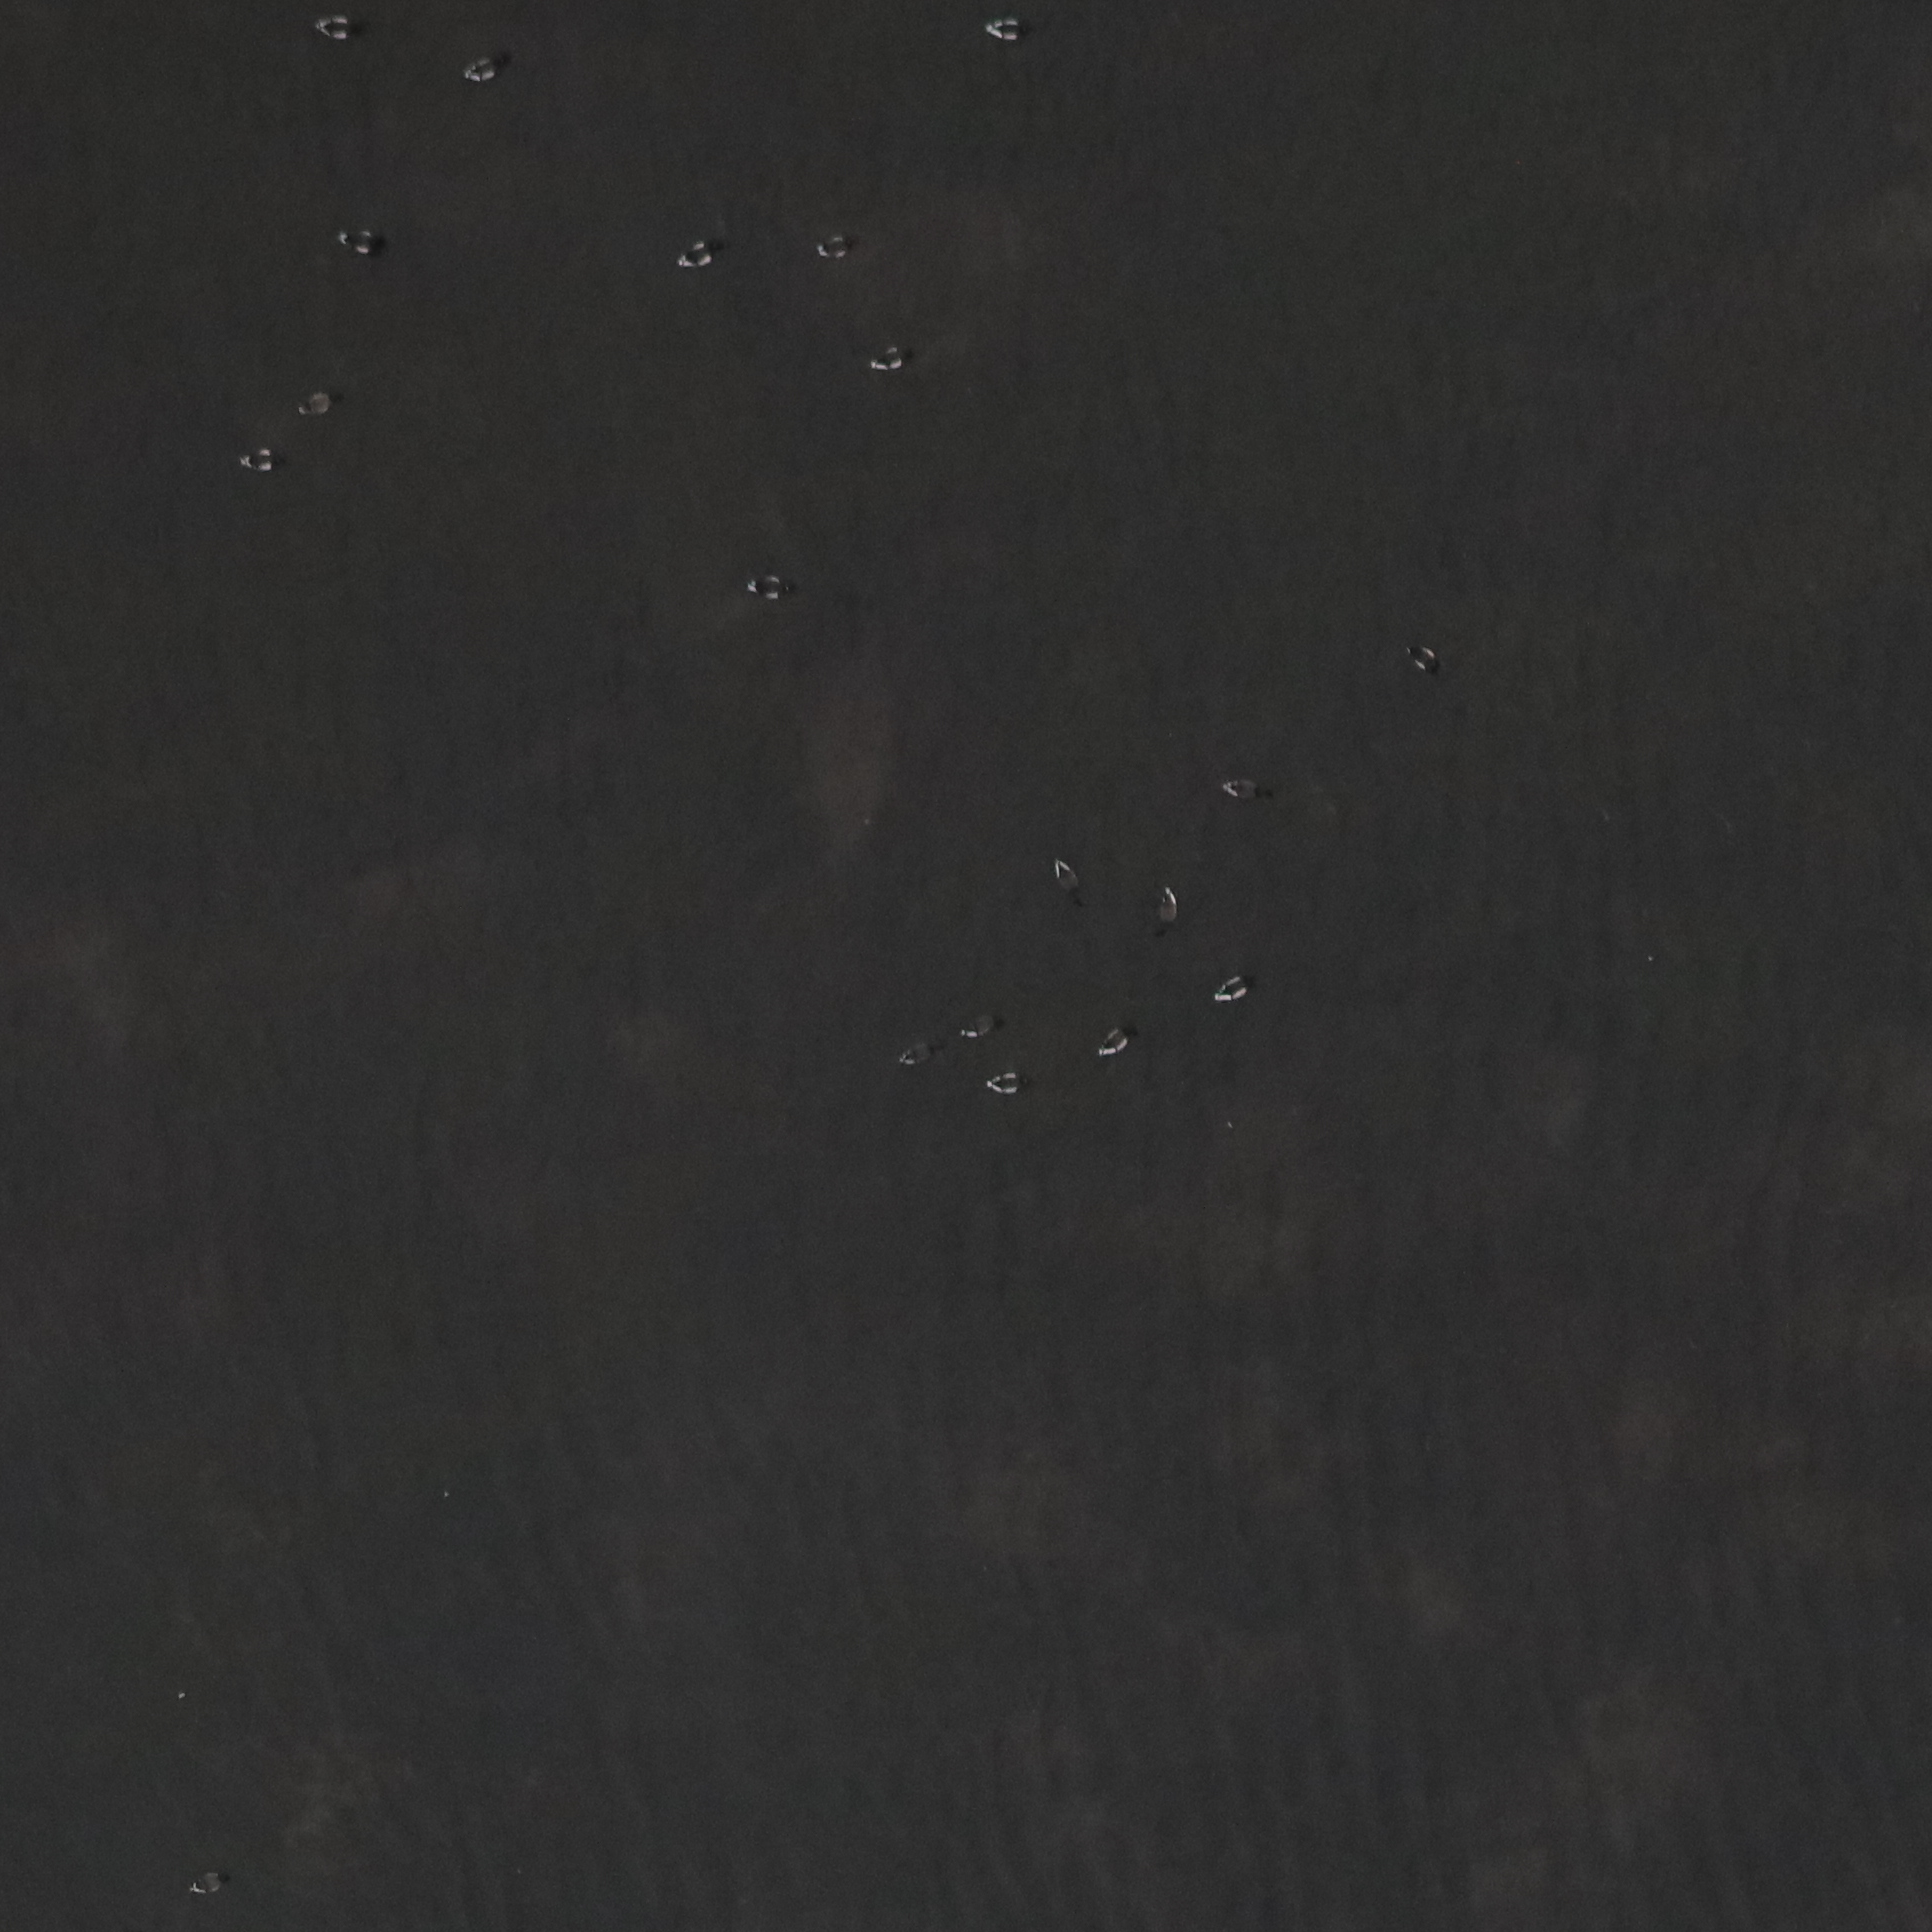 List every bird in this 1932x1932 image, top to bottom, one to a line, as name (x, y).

brant (334, 23)
brant (1006, 30)
brant (484, 69)
brant (361, 242)
brant (833, 248)
brant (697, 254)
brant (888, 361)
brant (317, 403)
brant (260, 460)
brant (768, 587)
brant (1425, 660)
brant (1245, 788)
brant (1066, 875)
brant (1167, 909)
brant (1235, 989)
brant (985, 1025)
brant (1116, 1041)
brant (919, 1052)
brant (1006, 1083)
brant (207, 1883)